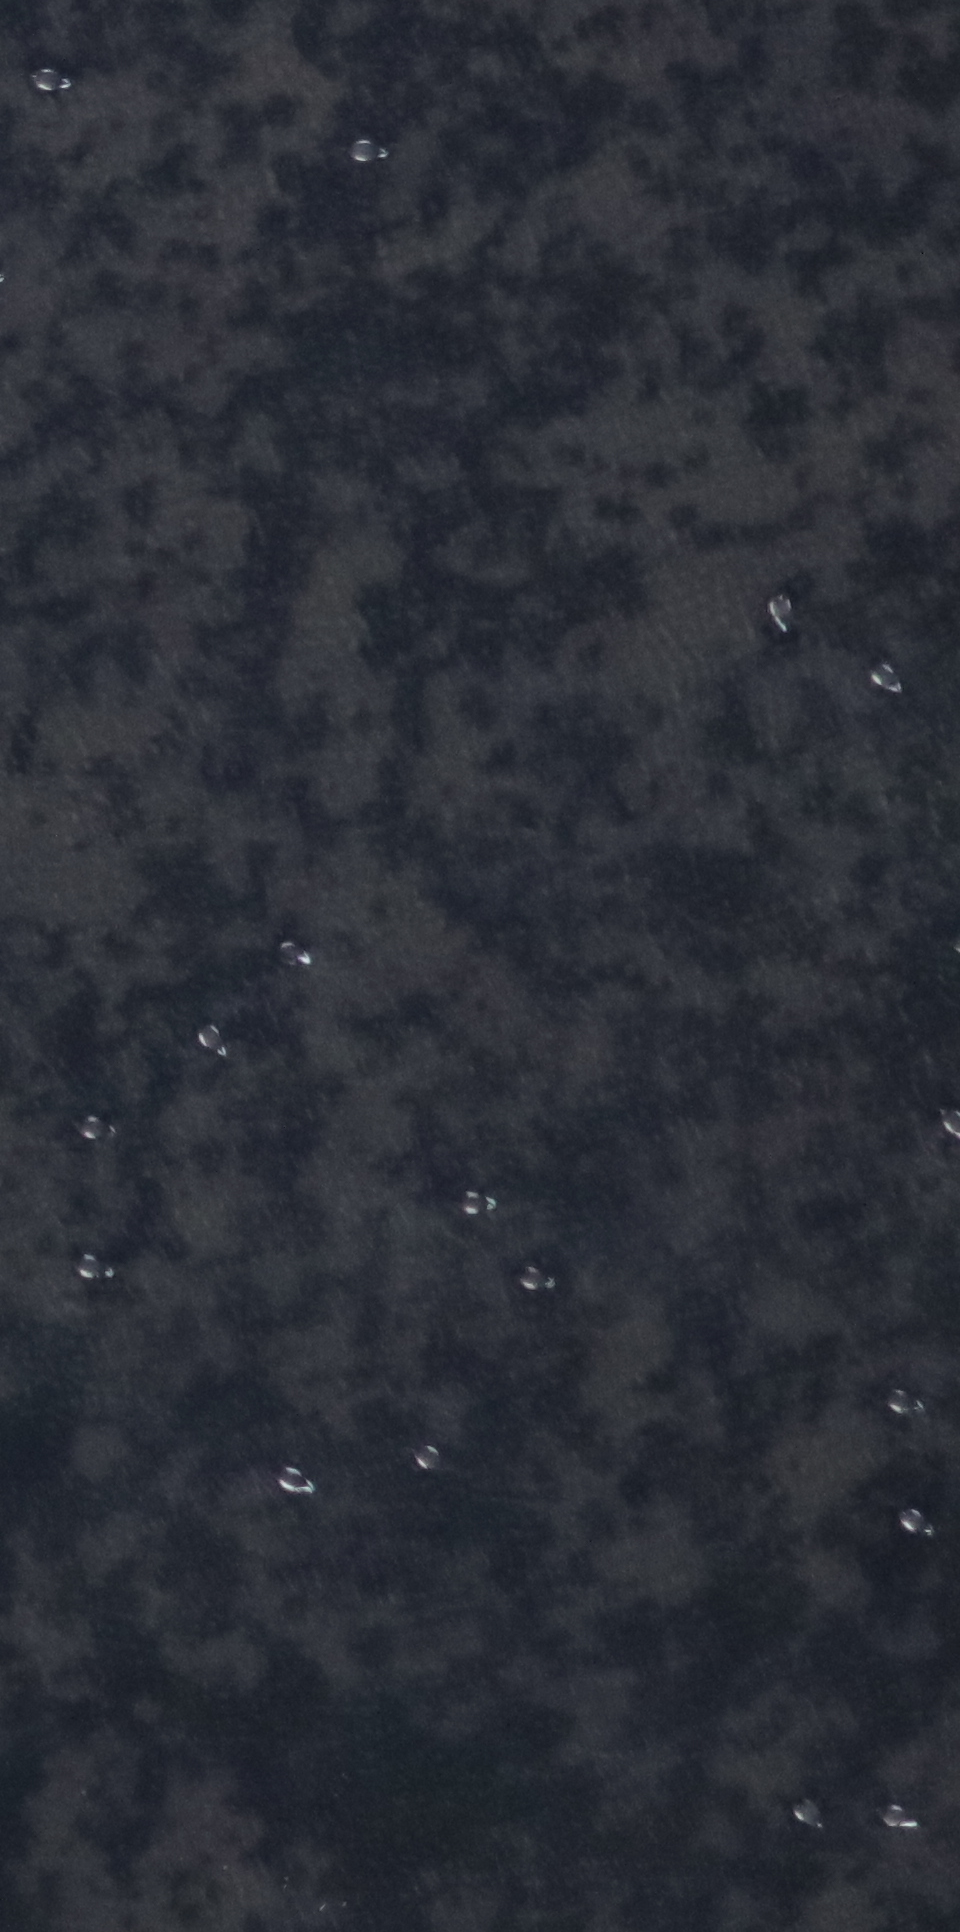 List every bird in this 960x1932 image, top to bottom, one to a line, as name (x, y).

brant (50, 79)
brant (365, 150)
brant (782, 611)
brant (886, 674)
brant (290, 953)
brant (212, 1038)
brant (950, 1118)
brant (94, 1129)
brant (473, 1203)
brant (92, 1266)
brant (534, 1278)
brant (905, 1401)
brant (429, 1458)
brant (295, 1481)
brant (913, 1521)
brant (807, 1812)
brant (898, 1815)